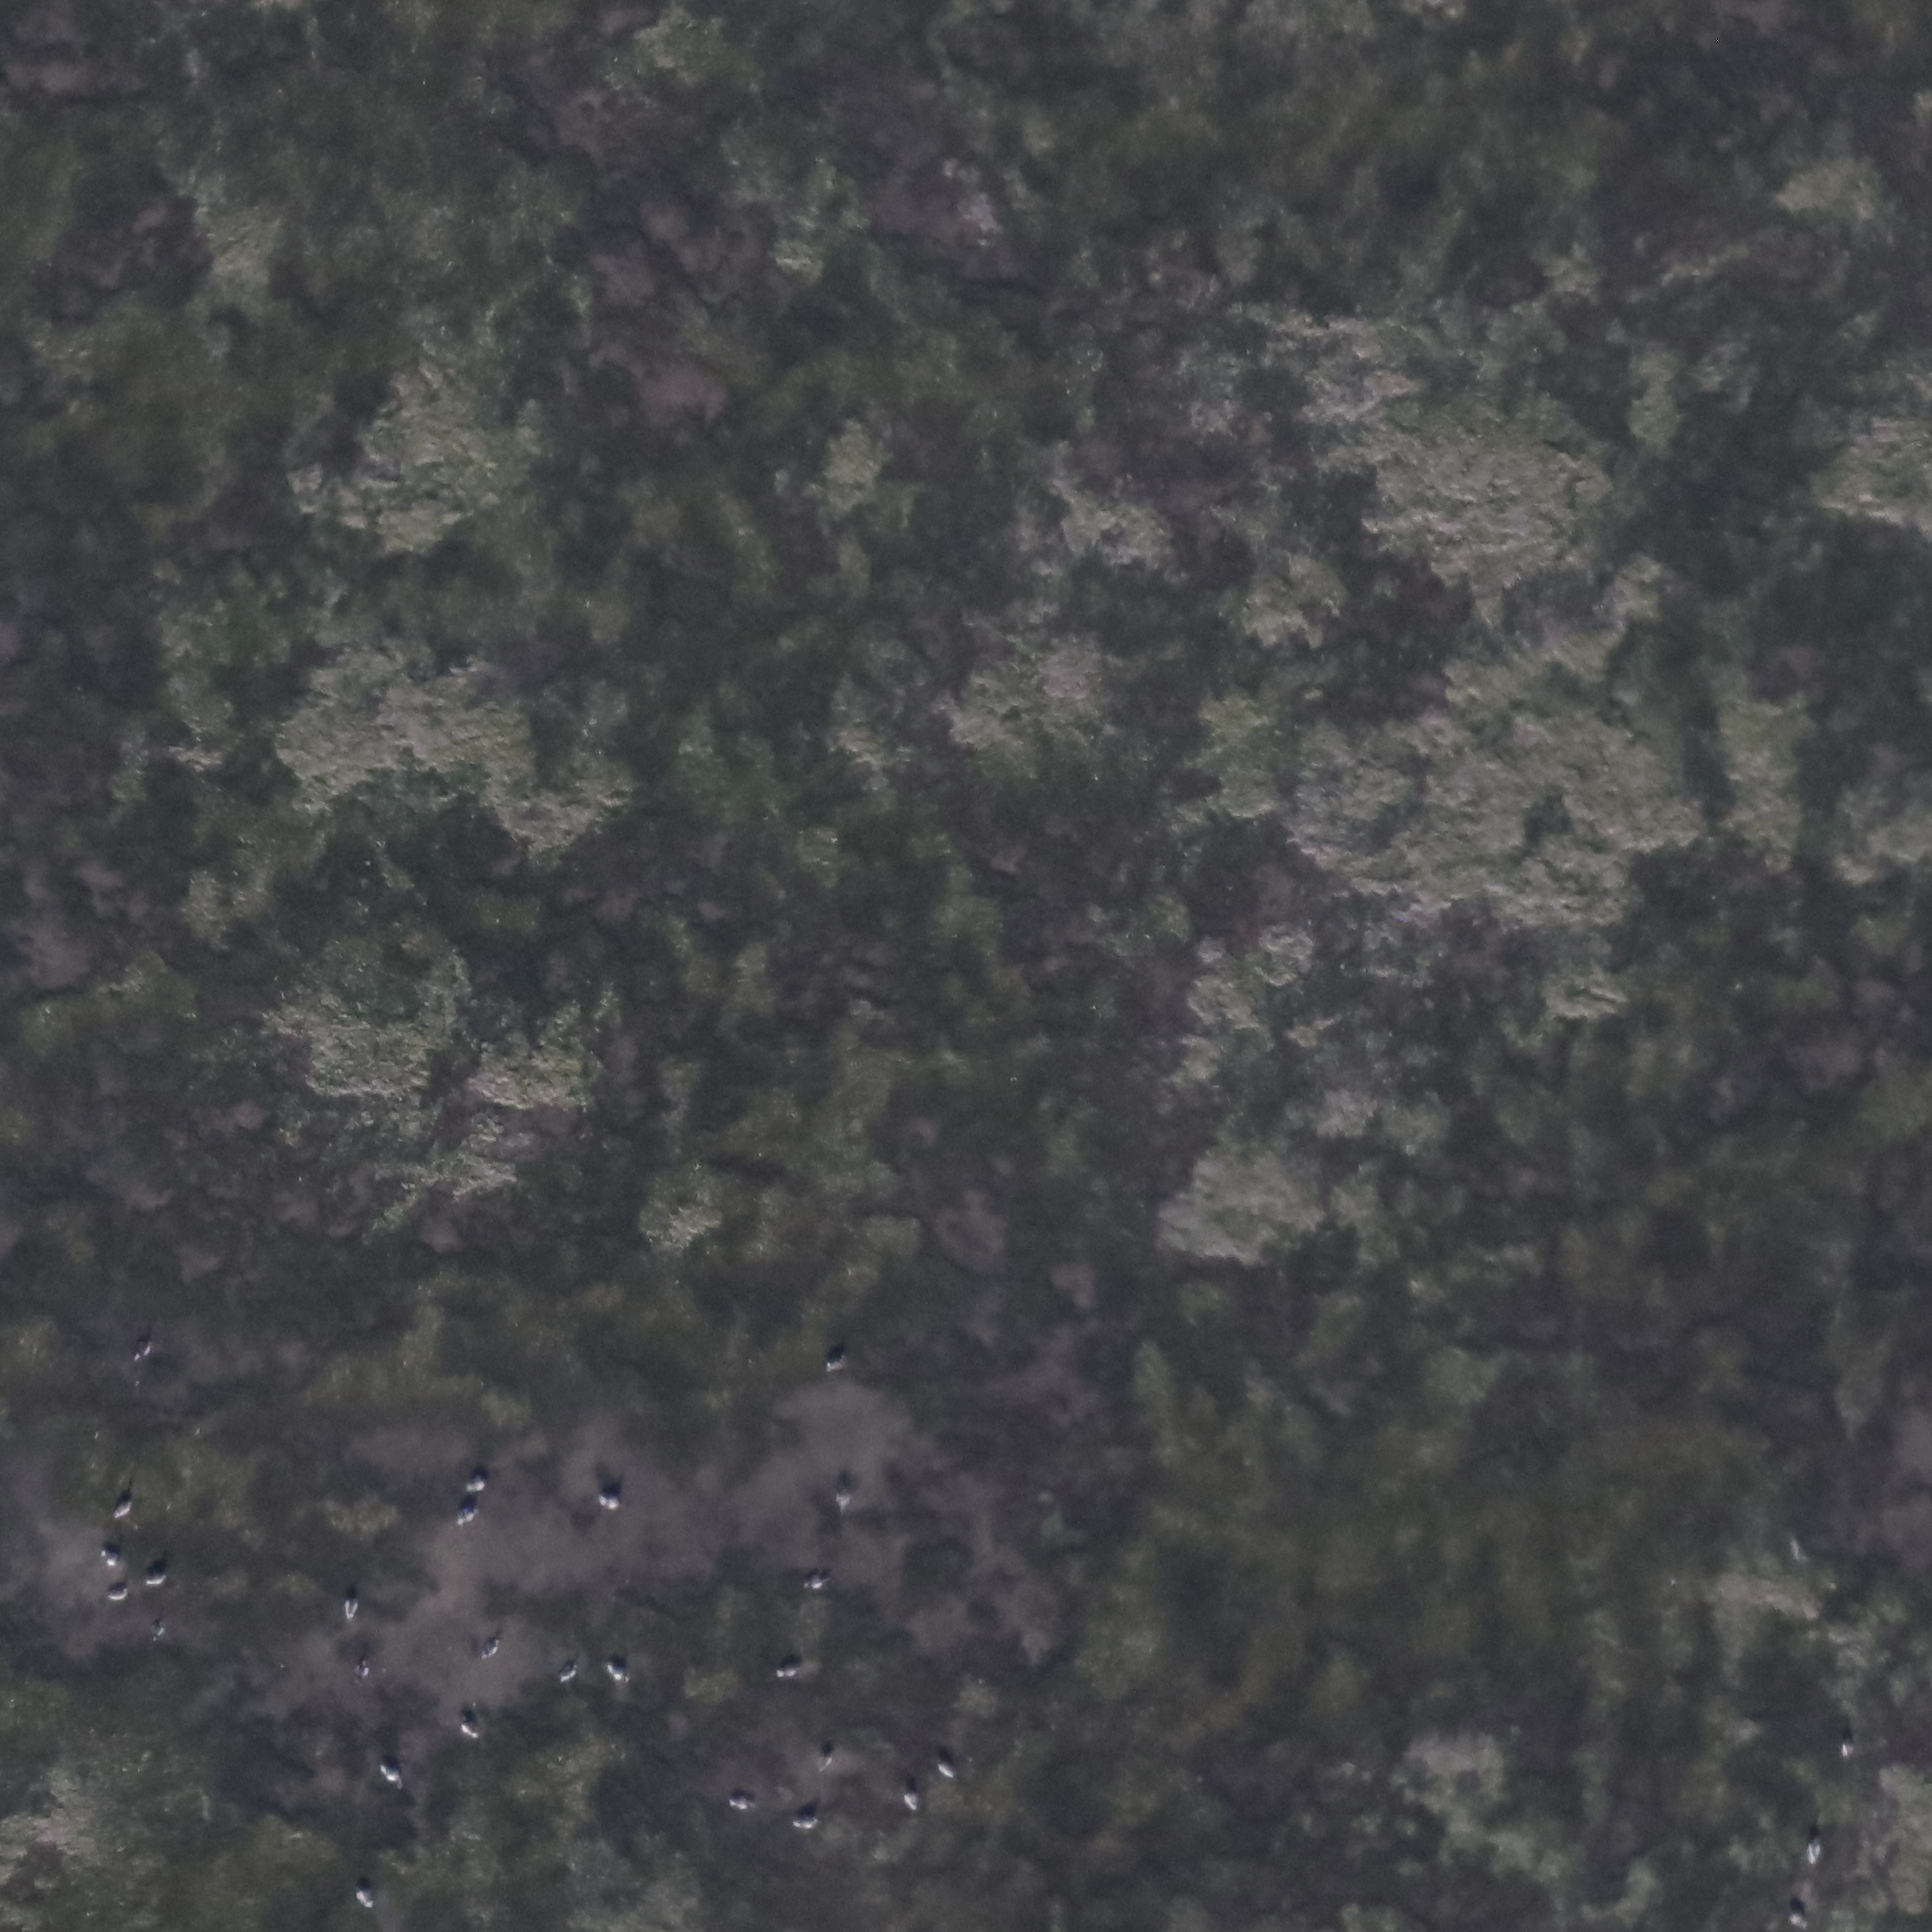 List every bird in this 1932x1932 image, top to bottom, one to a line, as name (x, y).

brant (150, 1350)
brant (842, 1368)
brant (475, 1480)
brant (842, 1493)
brant (608, 1506)
brant (128, 1507)
brant (473, 1509)
brant (113, 1560)
brant (818, 1575)
brant (158, 1577)
brant (122, 1595)
brant (349, 1609)
brant (167, 1627)
brant (486, 1646)
brant (359, 1665)
brant (622, 1668)
brant (782, 1669)
brant (563, 1682)
brant (466, 1731)
brant (1848, 1747)
brant (956, 1766)
brant (827, 1768)
brant (390, 1771)
brant (912, 1798)
brant (740, 1805)
brant (812, 1823)
brant (1818, 1848)
brant (372, 1897)
brant (1799, 1913)